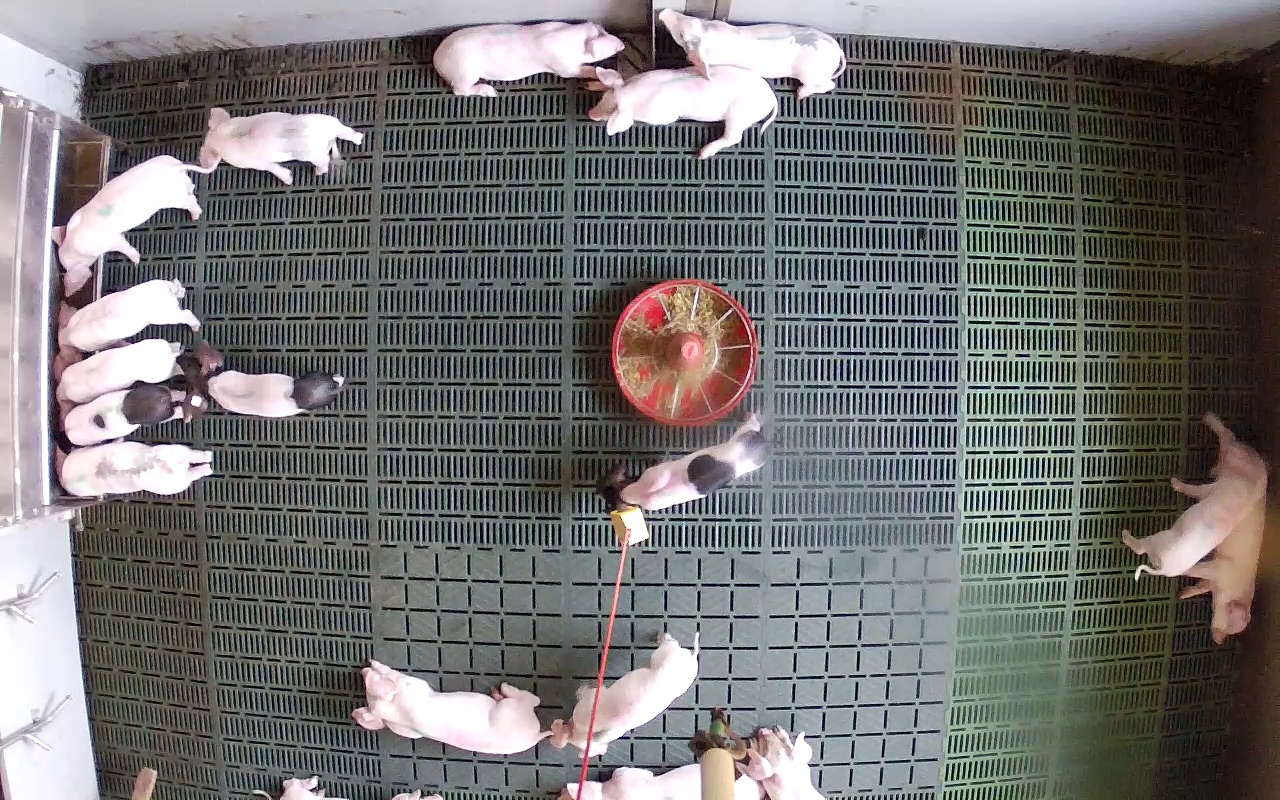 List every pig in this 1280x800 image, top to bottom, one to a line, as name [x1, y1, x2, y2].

pig [657, 7, 850, 102]
pig [432, 23, 626, 99]
pig [588, 65, 776, 157]
pig [198, 104, 366, 186]
pig [53, 155, 223, 295]
pig [57, 278, 199, 364]
pig [54, 337, 183, 413]
pig [176, 340, 345, 424]
pig [58, 385, 193, 447]
pig [1179, 410, 1264, 646]
pig [594, 413, 774, 516]
pig [1120, 439, 1268, 581]
pig [53, 444, 215, 496]
pig [549, 631, 700, 757]
pig [353, 660, 553, 754]
pig [744, 725, 829, 799]
pig [560, 760, 766, 799]
pig [248, 776, 441, 799]